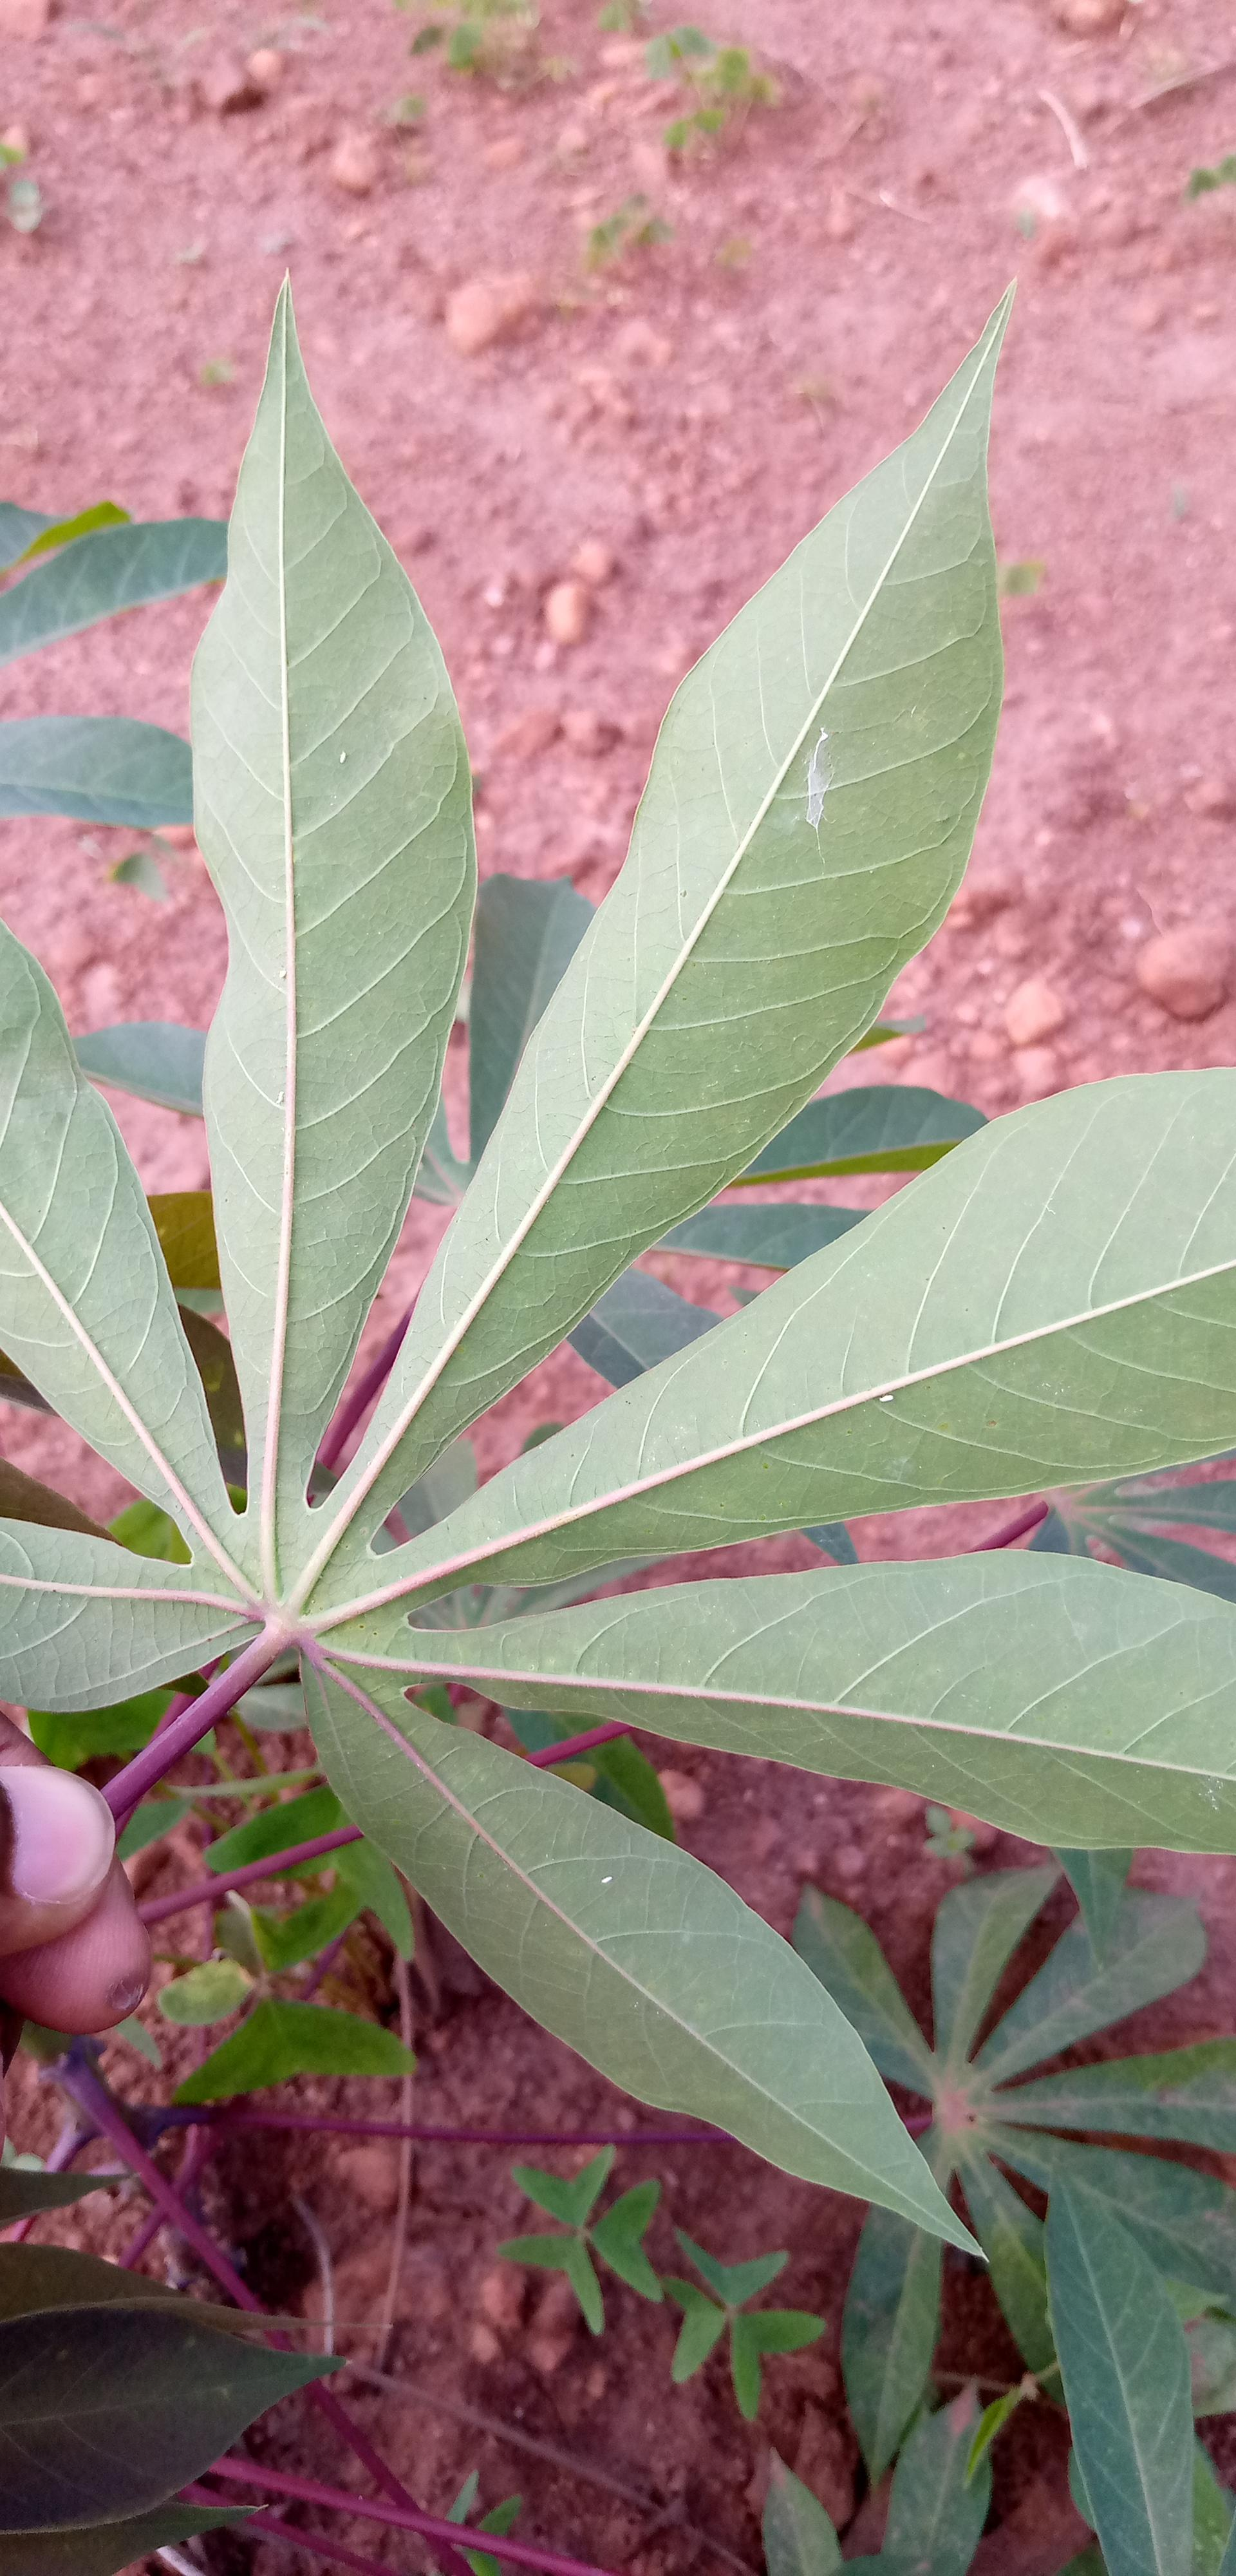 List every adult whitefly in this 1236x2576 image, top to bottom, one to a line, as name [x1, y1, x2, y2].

whitefly [328, 741, 356, 780]
whitefly [274, 959, 302, 990]
whitefly [269, 1083, 292, 1114]
whitefly [869, 1382, 901, 1417]
whitefly [596, 1864, 619, 1897]